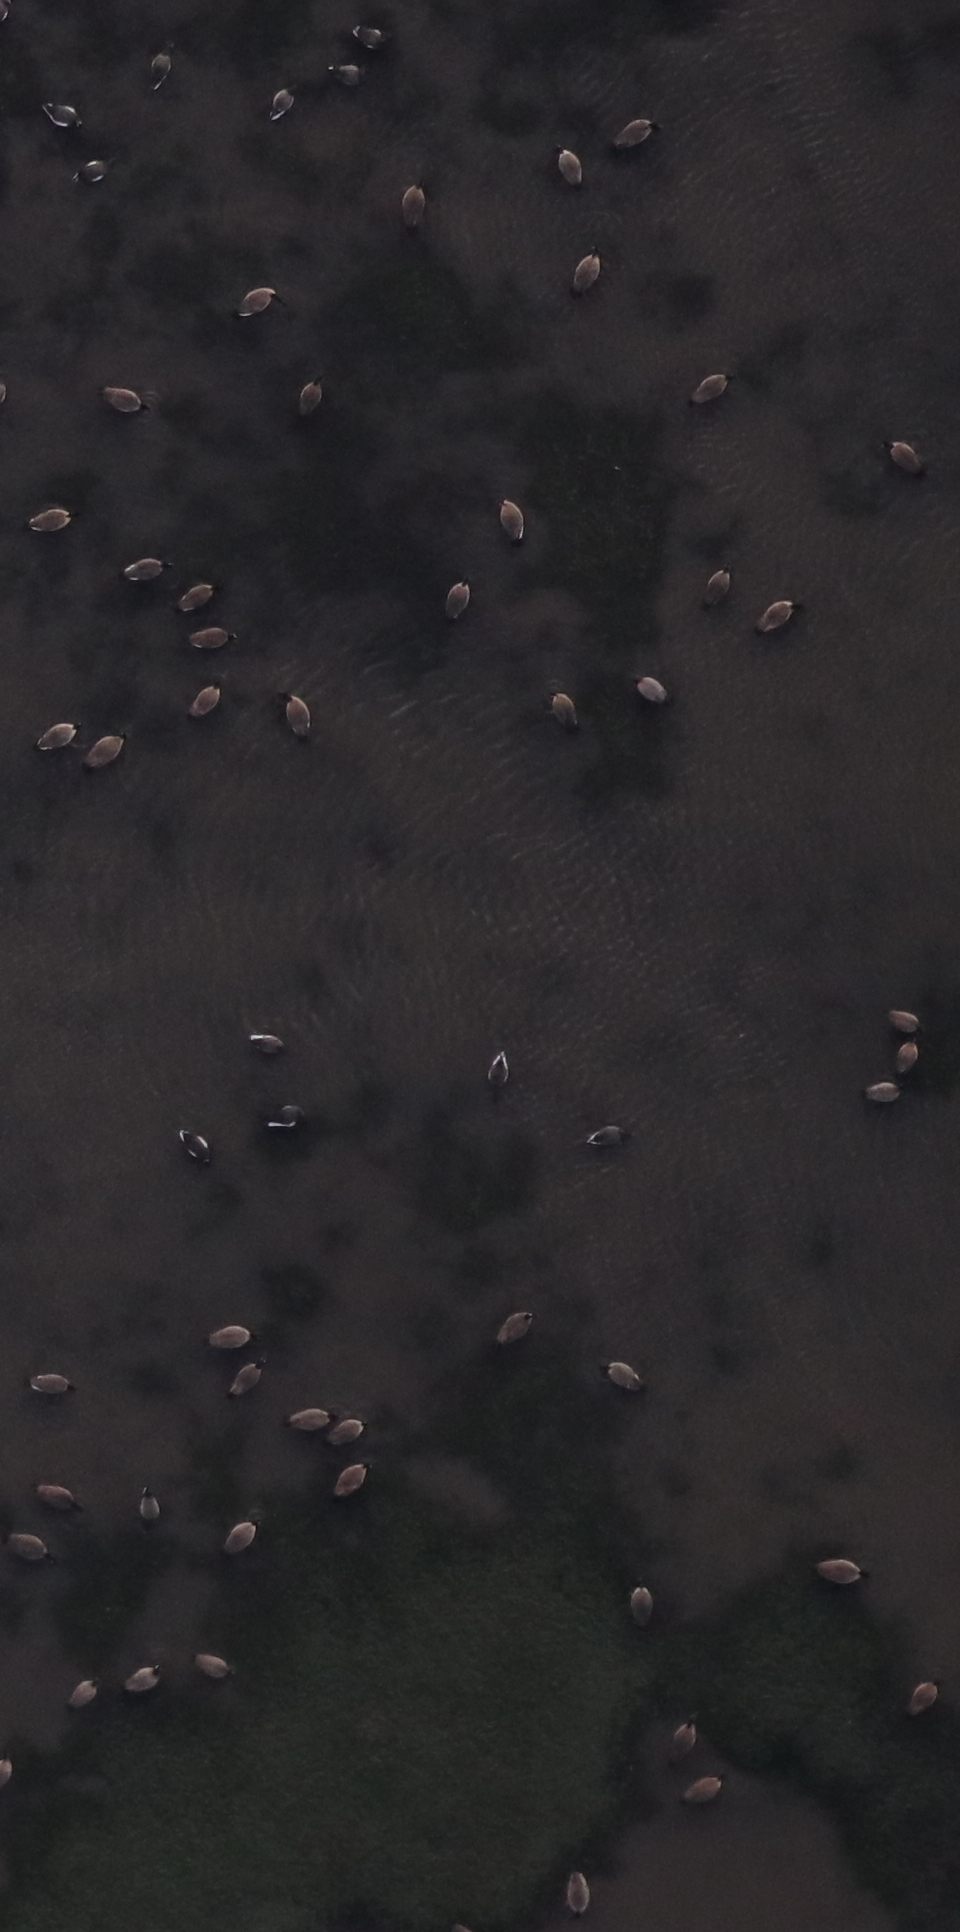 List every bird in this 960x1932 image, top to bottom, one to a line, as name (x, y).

brant (370, 37)
brant (162, 66)
brant (349, 74)
brant (283, 102)
brant (63, 115)
Canada goose (636, 135)
Canada goose (570, 168)
brant (92, 171)
Canada goose (413, 207)
Canada goose (587, 274)
Canada goose (257, 303)
Canada goose (710, 390)
Canada goose (311, 397)
Canada goose (122, 400)
Canada goose (903, 456)
Canada goose (513, 521)
Canada goose (52, 523)
Canada goose (147, 570)
Canada goose (719, 585)
Canada goose (199, 600)
Canada goose (459, 601)
Canada goose (776, 615)
Canada goose (210, 638)
Canada goose (652, 690)
Canada goose (206, 700)
Canada goose (563, 708)
Canada goose (297, 718)
Canada goose (58, 737)
Canada goose (107, 752)
Canada goose (902, 1021)
brant (270, 1042)
Canada goose (906, 1059)
brant (499, 1071)
Canada goose (883, 1094)
brant (286, 1116)
brant (610, 1135)
brant (194, 1145)
Canada goose (515, 1326)
Canada goose (231, 1338)
Canada goose (623, 1376)
Canada goose (247, 1379)
Canada goose (52, 1385)
Canada goose (314, 1422)
Canada goose (345, 1435)
Canada goose (350, 1479)
Canada goose (56, 1496)
Canada goose (150, 1507)
Canada goose (241, 1536)
Canada goose (28, 1543)
Canada goose (839, 1571)
Canada goose (642, 1603)
Canada goose (212, 1665)
Canada goose (143, 1678)
Canada goose (85, 1692)
Canada goose (922, 1695)
Canada goose (682, 1742)
Canada goose (1, 1775)
Canada goose (702, 1788)
Canada goose (577, 1894)